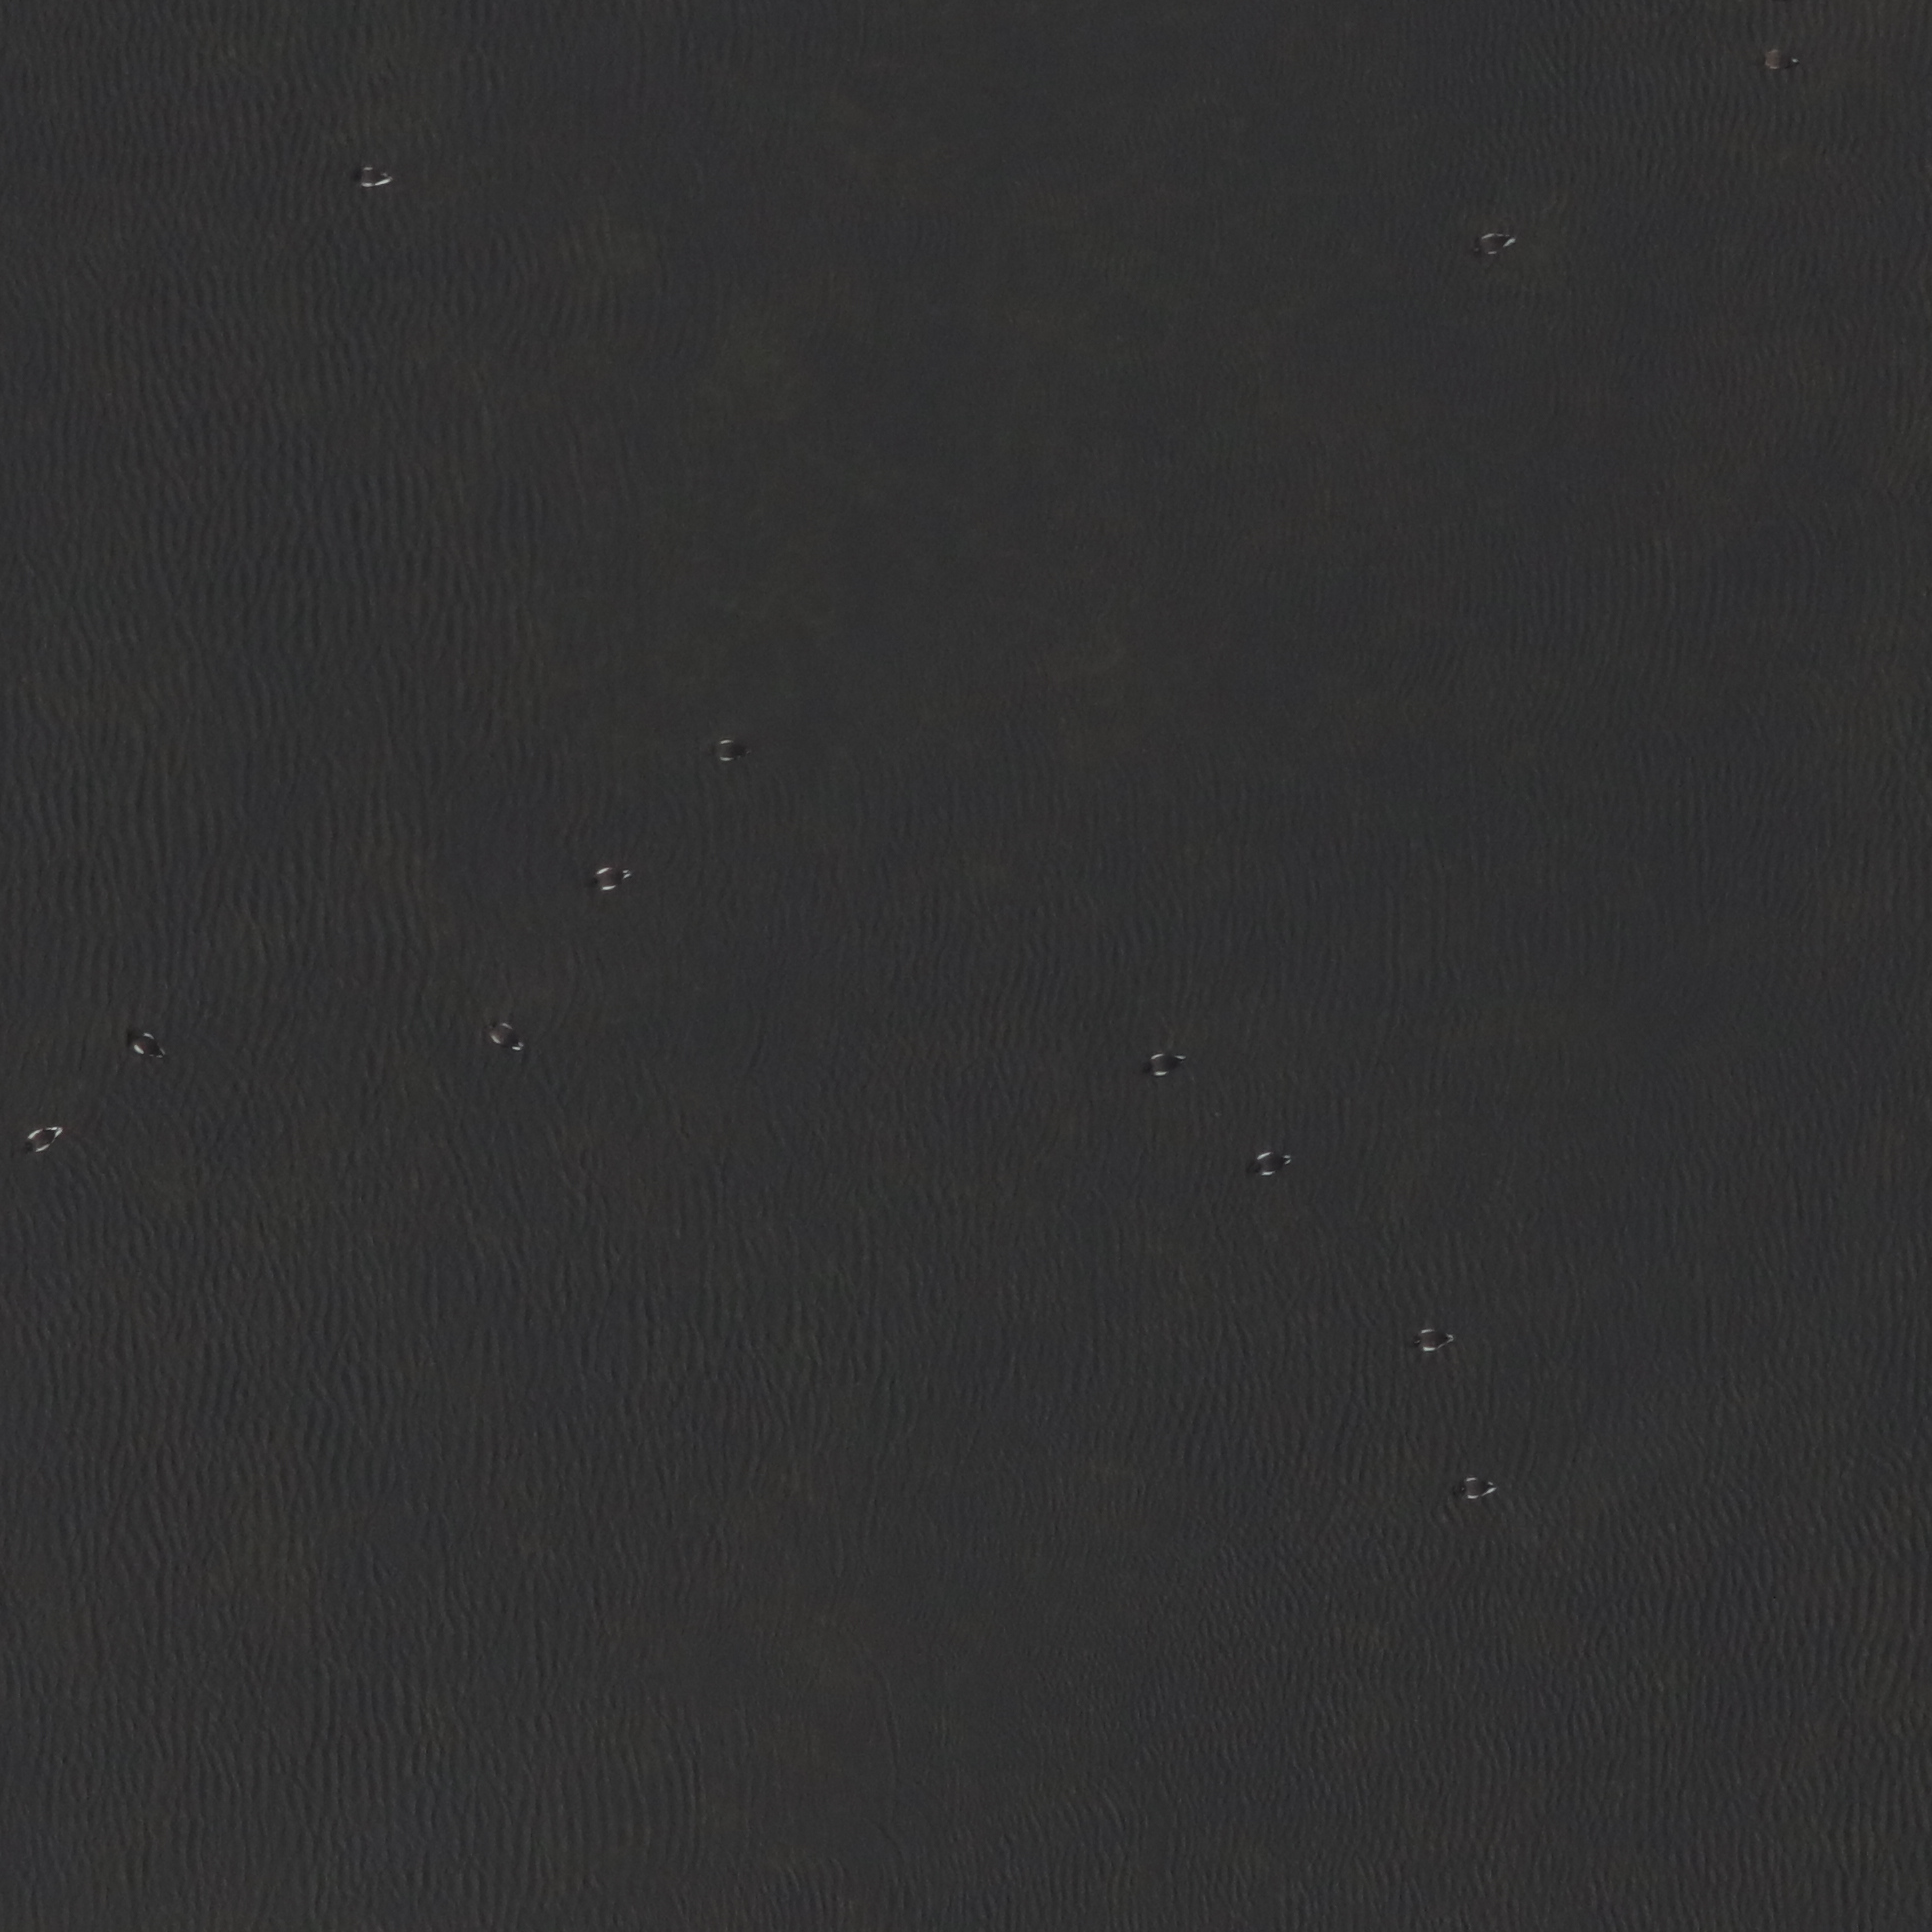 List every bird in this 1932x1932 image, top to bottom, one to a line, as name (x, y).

brant (1777, 57)
brant (370, 176)
brant (1494, 241)
brant (729, 751)
brant (607, 876)
brant (504, 1034)
brant (145, 1042)
brant (1163, 1063)
brant (40, 1139)
brant (1268, 1162)
brant (1432, 1340)
brant (1474, 1488)